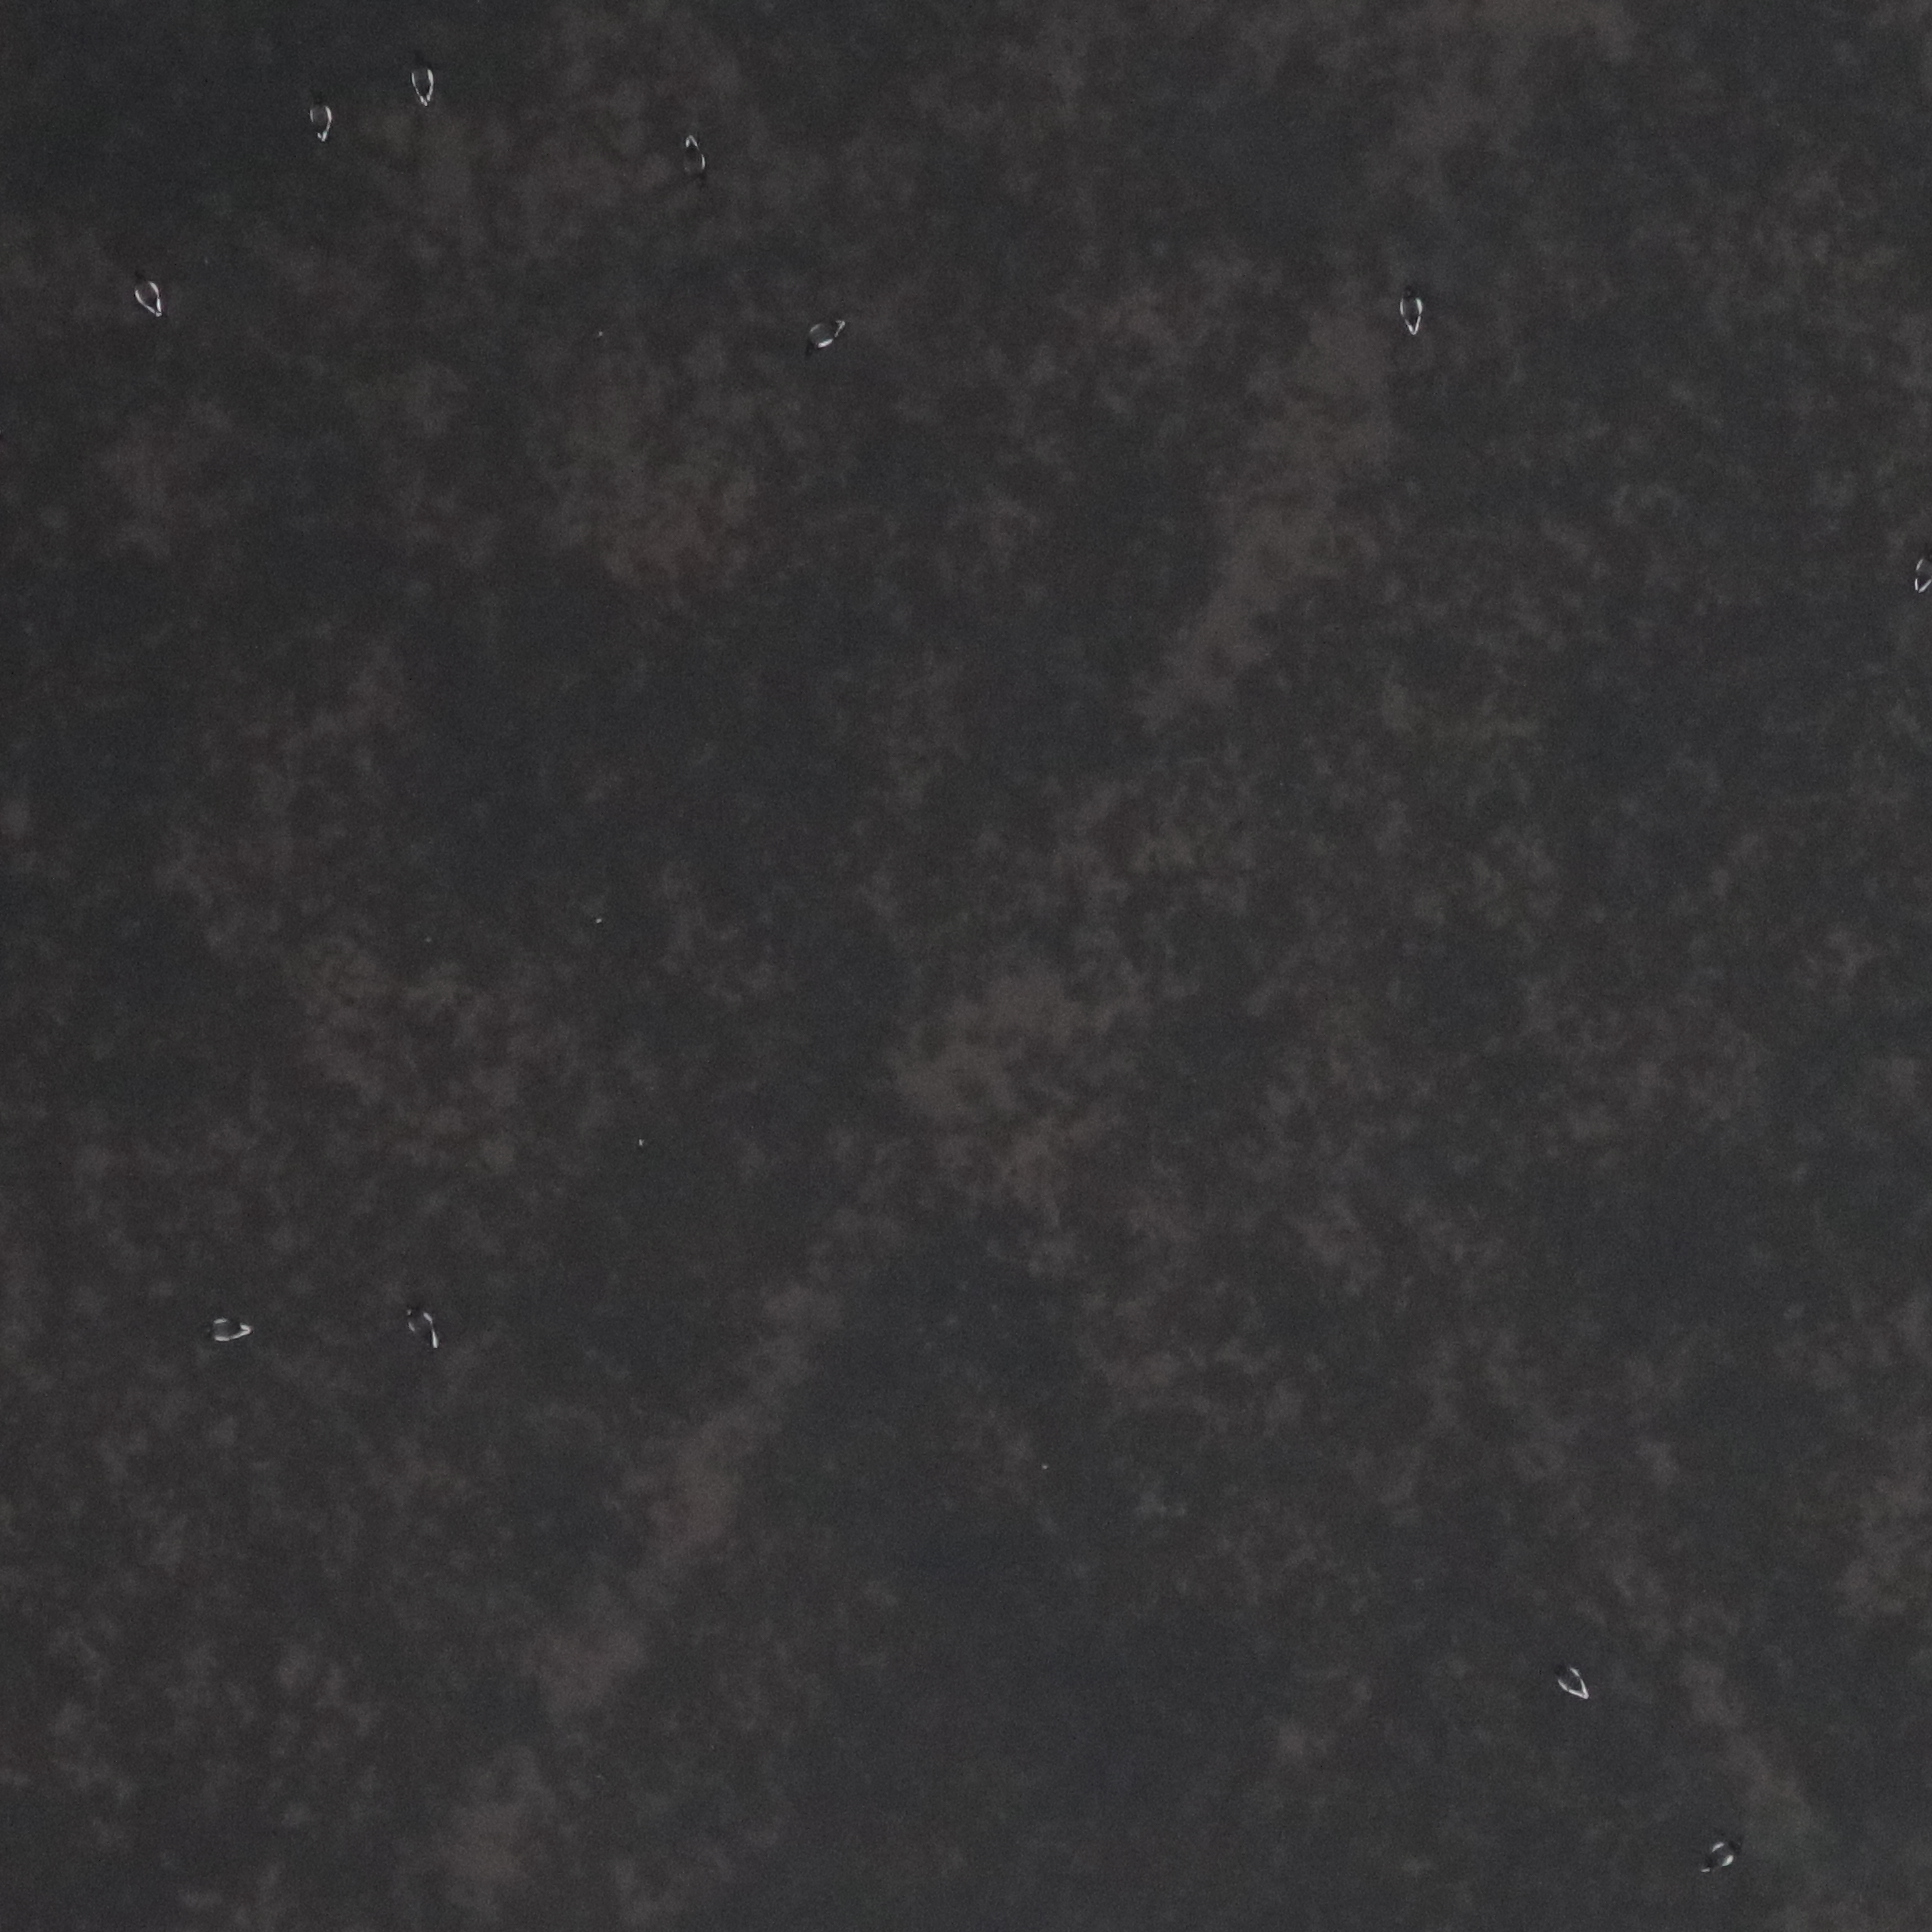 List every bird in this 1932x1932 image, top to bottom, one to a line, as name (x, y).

brant (424, 83)
brant (321, 119)
brant (697, 159)
brant (148, 295)
brant (1410, 310)
brant (823, 334)
brant (1928, 571)
brant (424, 1326)
brant (225, 1330)
brant (1572, 1682)
brant (1721, 1856)